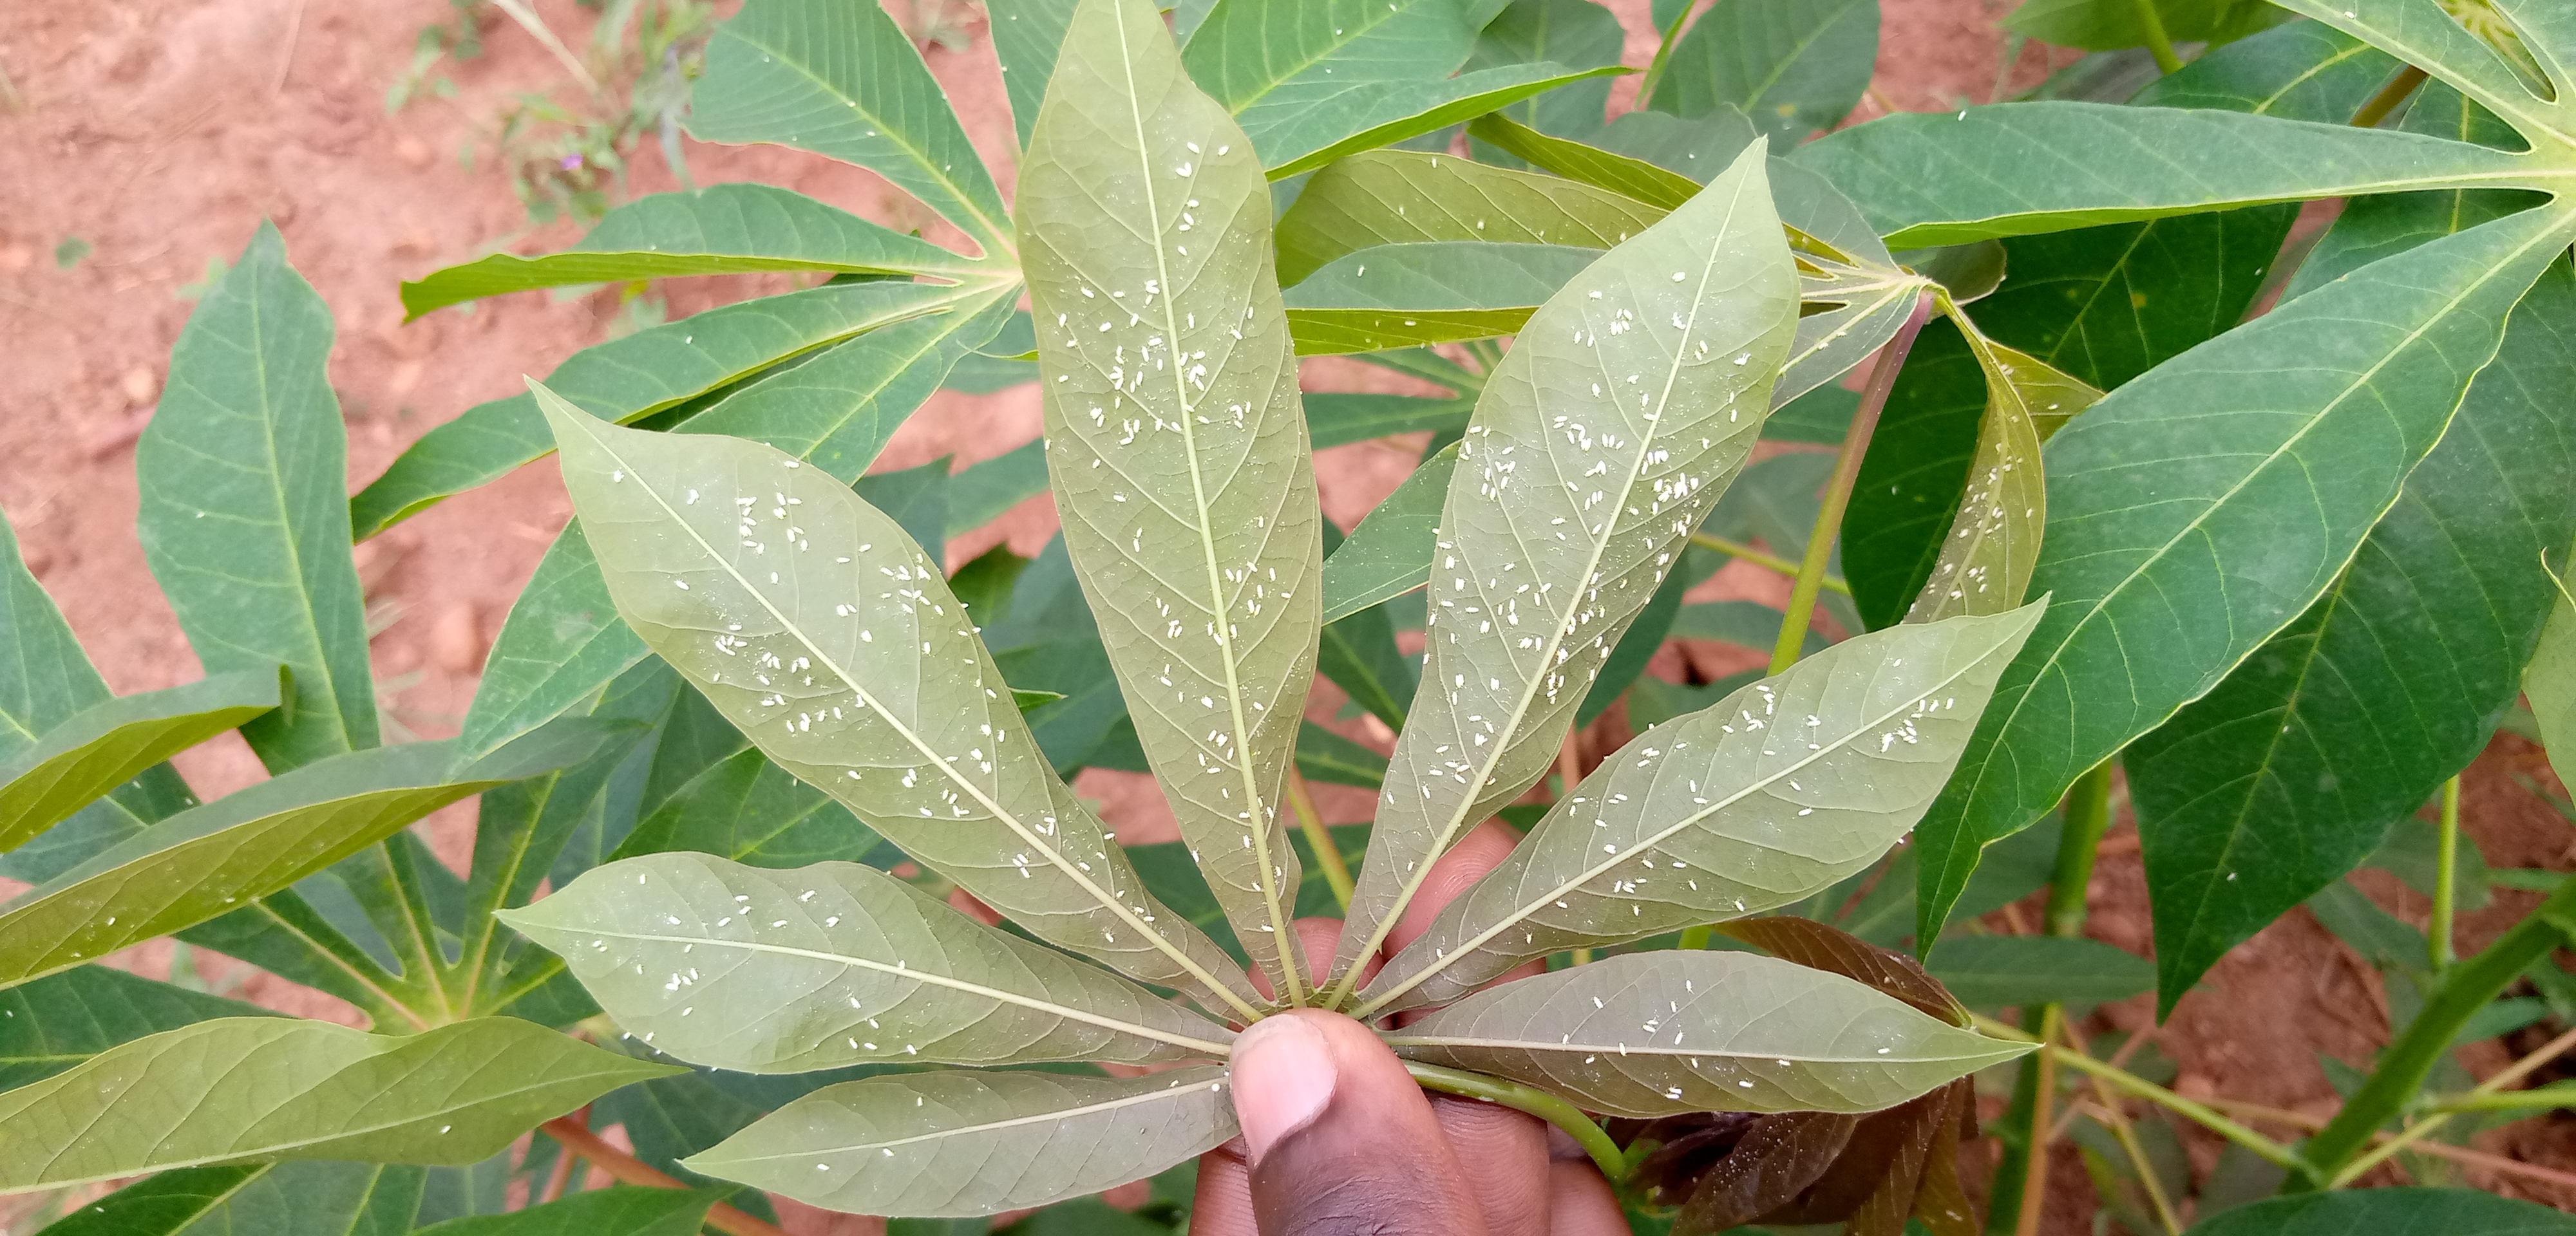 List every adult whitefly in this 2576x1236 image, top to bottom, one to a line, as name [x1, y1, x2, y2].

whitefly [1184, 141, 1201, 156]
whitefly [1215, 141, 1232, 160]
whitefly [1175, 162, 1196, 183]
whitefly [1180, 195, 1202, 212]
whitefly [1181, 209, 1199, 225]
whitefly [1176, 221, 1194, 233]
whitefly [1175, 243, 1193, 262]
whitefly [1669, 269, 1686, 286]
whitefly [1144, 277, 1164, 295]
whitefly [1077, 285, 1099, 300]
whitefly [1111, 288, 1127, 301]
whitefly [1586, 288, 1604, 301]
whitefly [1143, 294, 1159, 310]
whitefly [1241, 303, 1260, 319]
whitefly [1611, 304, 1633, 323]
whitefly [1056, 310, 1071, 329]
whitefly [1127, 312, 1142, 330]
whitefly [1668, 312, 1685, 334]
whitefly [1181, 312, 1200, 330]
whitefly [1609, 318, 1620, 339]
whitefly [1098, 319, 1113, 335]
whitefly [1613, 319, 1629, 338]
whitefly [1571, 324, 1585, 346]
whitefly [1221, 329, 1245, 345]
whitefly [1578, 330, 1598, 348]
whitefly [1145, 335, 1163, 348]
whitefly [1063, 337, 1081, 351]
whitefly [1698, 337, 1710, 353]
whitefly [1114, 344, 1124, 358]
whitefly [1140, 344, 1153, 363]
whitefly [1692, 346, 1703, 363]
whitefly [1190, 348, 1207, 363]
whitefly [1176, 350, 1191, 366]
whitefly [1734, 351, 1756, 369]
whitefly [1112, 354, 1128, 366]
whitefly [1155, 360, 1167, 372]
whitefly [1193, 360, 1209, 380]
whitefly [1108, 364, 1126, 378]
whitefly [1185, 367, 1204, 388]
whitefly [1107, 368, 1126, 382]
whitefly [1133, 368, 1153, 388]
whitefly [1057, 372, 1070, 386]
whitefly [1110, 373, 1129, 392]
whitefly [1127, 378, 1142, 395]
whitefly [1193, 379, 1210, 393]
whitefly [1588, 382, 1608, 404]
whitefly [1727, 386, 1738, 404]
whitefly [1636, 392, 1655, 411]
whitefly [1112, 395, 1126, 410]
whitefly [1181, 398, 1197, 415]
whitefly [1243, 399, 1254, 417]
whitefly [1230, 402, 1247, 421]
whitefly [1087, 403, 1104, 422]
whitefly [1725, 407, 1739, 426]
whitefly [1197, 411, 1209, 431]
whitefly [1642, 413, 1661, 427]
whitefly [1546, 413, 1573, 433]
whitefly [1096, 414, 1107, 431]
whitefly [1119, 415, 1132, 438]
whitefly [1226, 416, 1249, 433]
whitefly [1131, 417, 1141, 434]
whitefly [1154, 417, 1166, 434]
whitefly [1569, 418, 1589, 441]
whitefly [1168, 420, 1186, 433]
whitefly [1469, 420, 1482, 438]
whitefly [1481, 422, 1493, 440]
whitefly [1126, 426, 1139, 444]
whitefly [1562, 430, 1578, 448]
whitefly [1598, 432, 1616, 450]
whitefly [1119, 435, 1139, 456]
whitefly [1043, 435, 1054, 451]
whitefly [1698, 436, 1710, 452]
whitefly [1577, 438, 1596, 455]
whitefly [1609, 438, 1627, 455]
whitefly [1461, 440, 1475, 458]
whitefly [1501, 441, 1514, 457]
whitefly [1651, 448, 1670, 469]
whitefly [1642, 449, 1656, 466]
whitefly [1459, 451, 1472, 464]
whitefly [1088, 454, 1104, 470]
whitefly [783, 457, 799, 471]
whitefly [1502, 458, 1517, 477]
whitefly [1490, 458, 1510, 477]
whitefly [1591, 458, 1609, 479]
whitefly [1636, 460, 1649, 476]
whitefly [1578, 464, 1600, 482]
whitefly [1482, 465, 1493, 485]
whitefly [609, 468, 627, 485]
whitefly [1677, 470, 1690, 487]
whitefly [1495, 473, 1509, 492]
whitefly [1689, 477, 1702, 491]
whitefly [1648, 478, 1666, 492]
whitefly [1477, 479, 1492, 500]
whitefly [1562, 479, 1582, 494]
whitefly [1669, 479, 1683, 499]
whitefly [1663, 482, 1674, 496]
whitefly [1488, 484, 1501, 505]
whitefly [1594, 487, 1605, 503]
whitefly [685, 489, 702, 505]
whitefly [1656, 489, 1670, 504]
whitefly [773, 489, 790, 507]
whitefly [734, 491, 757, 510]
whitefly [1111, 491, 1131, 507]
whitefly [1587, 491, 1599, 505]
whitefly [784, 494, 805, 509]
whitefly [1578, 495, 1594, 514]
whitefly [1692, 497, 1701, 508]
whitefly [1648, 500, 1662, 517]
whitefly [773, 502, 791, 523]
whitefly [1624, 502, 1640, 519]
whitefly [740, 505, 754, 521]
whitefly [1548, 512, 1567, 528]
whitefly [1679, 514, 1697, 527]
whitefly [735, 514, 765, 534]
whitefly [1255, 515, 1271, 532]
whitefly [1677, 518, 1687, 533]
whitefly [1585, 520, 1604, 536]
whitefly [734, 521, 758, 543]
whitefly [1670, 521, 1678, 534]
whitefly [790, 522, 806, 538]
whitefly [785, 523, 800, 543]
whitefly [1681, 523, 1690, 539]
whitefly [1131, 525, 1148, 541]
whitefly [1554, 530, 1567, 542]
whitefly [1644, 534, 1655, 553]
whitefly [741, 535, 757, 552]
whitefly [801, 536, 812, 553]
whitefly [857, 538, 874, 554]
whitefly [1437, 538, 1455, 556]
whitefly [1129, 539, 1144, 558]
whitefly [752, 540, 768, 556]
whitefly [1653, 549, 1670, 567]
whitefly [833, 551, 849, 567]
whitefly [914, 551, 928, 564]
whitefly [1442, 554, 1456, 571]
whitefly [1243, 558, 1262, 576]
whitefly [880, 562, 900, 577]
whitefly [896, 562, 914, 576]
whitefly [1502, 562, 1515, 572]
whitefly [915, 563, 934, 584]
whitefly [1233, 565, 1249, 586]
whitefly [1265, 565, 1282, 583]
whitefly [1223, 566, 1238, 588]
whitefly [1586, 569, 1602, 586]
whitefly [1650, 570, 1664, 584]
whitefly [896, 570, 913, 586]
whitefly [768, 572, 786, 590]
whitefly [1454, 575, 1466, 595]
whitefly [1488, 577, 1501, 593]
whitefly [674, 577, 698, 593]
whitefly [1619, 577, 1631, 591]
whitefly [1537, 579, 1552, 595]
whitefly [1251, 582, 1267, 600]
whitefly [1513, 583, 1533, 598]
whitefly [897, 585, 914, 599]
whitefly [911, 586, 923, 600]
whitefly [1584, 588, 1601, 603]
whitefly [1278, 589, 1296, 605]
whitefly [916, 590, 935, 608]
whitefly [880, 590, 896, 603]
whitefly [1531, 591, 1544, 608]
whitefly [1151, 595, 1166, 610]
whitefly [1505, 596, 1517, 615]
whitefly [957, 597, 971, 611]
whitefly [1439, 597, 1455, 610]
whitefly [1244, 598, 1260, 619]
whitefly [846, 599, 859, 614]
whitefly [896, 601, 915, 615]
whitefly [934, 602, 948, 619]
whitefly [1156, 602, 1173, 617]
whitefly [1251, 602, 1265, 619]
whitefly [1495, 603, 1507, 620]
whitefly [835, 603, 849, 619]
whitefly [1463, 604, 1487, 621]
whitefly [1585, 606, 1597, 621]
whitefly [1600, 606, 1611, 619]
whitefly [1579, 608, 1594, 626]
whitefly [1428, 610, 1441, 630]
whitefly [1502, 613, 1521, 628]
whitefly [1567, 615, 1578, 628]
whitefly [1477, 617, 1495, 635]
whitefly [1169, 619, 1182, 631]
whitefly [729, 619, 746, 633]
whitefly [1563, 620, 1580, 639]
whitefly [1200, 621, 1218, 637]
whitefly [1164, 622, 1182, 639]
whitefly [969, 623, 981, 635]
whitefly [1228, 623, 1243, 643]
whitefly [859, 623, 873, 643]
whitefly [1171, 625, 1188, 641]
whitefly [958, 626, 971, 641]
whitefly [1445, 630, 1461, 649]
whitefly [718, 632, 728, 645]
whitefly [1210, 632, 1226, 648]
whitefly [726, 633, 737, 645]
whitefly [1590, 634, 1605, 648]
whitefly [734, 635, 750, 651]
whitefly [1532, 635, 1544, 655]
whitefly [1517, 636, 1537, 652]
whitefly [714, 637, 726, 653]
whitefly [918, 639, 936, 656]
whitefly [723, 644, 738, 661]
whitefly [1598, 646, 1611, 663]
whitefly [1552, 647, 1573, 667]
whitefly [1423, 650, 1432, 668]
whitefly [795, 653, 813, 669]
whitefly [961, 654, 977, 668]
whitefly [1890, 656, 1904, 669]
whitefly [788, 657, 799, 675]
whitefly [1587, 666, 1598, 682]
whitefly [709, 669, 724, 685]
whitefly [1550, 669, 1558, 684]
whitefly [802, 671, 816, 689]
whitefly [756, 672, 774, 689]
whitefly [1453, 672, 1470, 690]
whitefly [1551, 673, 1567, 692]
whitefly [1157, 674, 1177, 690]
whitefly [1545, 675, 1555, 693]
whitefly [972, 675, 982, 693]
whitefly [1488, 678, 1502, 696]
whitefly [1756, 683, 1771, 695]
whitefly [983, 684, 998, 704]
whitefly [1448, 687, 1464, 709]
whitefly [1542, 689, 1560, 707]
whitefly [1761, 689, 1777, 706]
whitefly [773, 689, 790, 707]
whitefly [1173, 689, 1188, 704]
whitefly [855, 693, 871, 713]
whitefly [1197, 695, 1225, 714]
whitefly [1942, 695, 1956, 711]
whitefly [759, 696, 779, 710]
whitefly [1914, 697, 1929, 715]
whitefly [1926, 697, 1944, 714]
whitefly [1251, 698, 1271, 713]
whitefly [1759, 700, 1778, 718]
whitefly [797, 706, 812, 726]
whitefly [833, 706, 846, 722]
whitefly [1738, 707, 1753, 720]
whitefly [813, 708, 827, 723]
whitefly [1465, 708, 1492, 729]
whitefly [1909, 709, 1926, 722]
whitefly [1749, 715, 1765, 731]
whitefly [1804, 715, 1828, 731]
whitefly [1899, 715, 1917, 727]
whitefly [1739, 715, 1754, 733]
whitefly [798, 716, 813, 738]
whitefly [1482, 716, 1497, 736]
whitefly [782, 718, 795, 734]
whitefly [1719, 722, 1738, 741]
whitefly [976, 722, 996, 740]
whitefly [996, 724, 1008, 744]
whitefly [1904, 724, 1920, 738]
whitefly [1204, 724, 1224, 744]
whitefly [1892, 726, 1909, 740]
whitefly [1879, 727, 1894, 744]
whitefly [1216, 729, 1229, 750]
whitefly [1472, 731, 1490, 752]
whitefly [1900, 731, 1918, 745]
whitefly [1674, 736, 1688, 754]
whitefly [1879, 738, 1895, 755]
whitefly [1223, 740, 1240, 765]
whitefly [1805, 740, 1824, 753]
whitefly [967, 742, 983, 762]
whitefly [1430, 742, 1450, 758]
whitefly [1636, 742, 1660, 757]
whitefly [1761, 744, 1777, 756]
whitefly [1193, 751, 1206, 768]
whitefly [945, 753, 959, 767]
whitefly [1634, 757, 1651, 772]
whitefly [1444, 758, 1459, 772]
whitefly [977, 758, 998, 778]
whitefly [1454, 760, 1471, 773]
whitefly [900, 762, 920, 785]
whitefly [1204, 763, 1223, 776]
whitefly [849, 766, 863, 785]
whitefly [1430, 767, 1445, 782]
whitefly [1452, 772, 1469, 785]
whitefly [1484, 772, 1499, 788]
whitefly [1786, 774, 1803, 792]
whitefly [902, 776, 915, 792]
whitefly [1687, 778, 1701, 794]
whitefly [1419, 782, 1434, 802]
whitefly [1384, 785, 1399, 809]
whitefly [1219, 786, 1235, 806]
whitefly [941, 788, 952, 802]
whitefly [1609, 791, 1629, 805]
whitefly [947, 792, 960, 807]
whitefly [1255, 794, 1267, 812]
whitefly [1572, 794, 1590, 805]
whitefly [1605, 795, 1621, 809]
whitefly [1690, 796, 1710, 811]
whitefly [1561, 801, 1580, 825]
whitefly [952, 803, 969, 819]
whitefly [1263, 803, 1279, 824]
whitefly [917, 805, 936, 821]
whitefly [1234, 806, 1256, 827]
whitefly [1797, 807, 1815, 821]
whitefly [1038, 812, 1058, 828]
whitefly [1591, 816, 1612, 834]
whitefly [1029, 818, 1049, 838]
whitefly [1044, 819, 1061, 839]
whitefly [1101, 828, 1118, 843]
whitefly [1239, 832, 1255, 850]
whitefly [1602, 840, 1616, 856]
whitefly [1190, 847, 1203, 865]
whitefly [1094, 848, 1110, 866]
whitefly [1015, 850, 1034, 864]
whitefly [1009, 853, 1024, 867]
whitefly [1638, 855, 1655, 870]
whitefly [1670, 857, 1689, 872]
whitefly [1075, 859, 1093, 877]
whitefly [1405, 859, 1416, 874]
whitefly [1269, 862, 1288, 879]
whitefly [1016, 863, 1033, 879]
whitefly [638, 872, 650, 886]
whitefly [1636, 874, 1650, 889]
whitefly [1606, 878, 1625, 897]
whitefly [1622, 879, 1636, 897]
whitefly [1686, 879, 1701, 895]
whitefly [1247, 881, 1262, 894]
whitefly [800, 886, 818, 904]
whitefly [1112, 887, 1127, 902]
whitefly [733, 891, 752, 903]
whitefly [1727, 897, 1749, 915]
whitefly [1556, 898, 1569, 910]
whitefly [1629, 902, 1644, 918]
whitefly [1131, 903, 1148, 921]
whitefly [737, 905, 752, 919]
whitefly [668, 912, 682, 928]
whitefly [1142, 912, 1157, 924]
whitefly [824, 913, 840, 928]
whitefly [717, 915, 732, 930]
whitefly [772, 919, 788, 930]
whitefly [1258, 920, 1278, 935]
whitefly [1524, 930, 1535, 945]
whitefly [1103, 932, 1119, 945]
whitefly [590, 939, 601, 951]
whitefly [678, 941, 701, 954]
whitefly [1434, 944, 1446, 963]
whitefly [598, 944, 609, 957]
whitefly [897, 958, 907, 975]
whitefly [634, 963, 645, 977]
whitefly [688, 966, 704, 985]
whitefly [670, 971, 684, 988]
whitefly [682, 975, 695, 990]
whitefly [1681, 977, 1698, 996]
whitefly [664, 981, 681, 995]
whitefly [848, 991, 864, 1013]
whitefly [1590, 991, 1608, 1009]
whitefly [1666, 996, 1685, 1016]
whitefly [682, 1005, 693, 1016]
whitefly [1643, 1013, 1662, 1029]
whitefly [867, 1014, 880, 1032]
whitefly [1632, 1019, 1661, 1038]
whitefly [1557, 1025, 1569, 1047]
whitefly [1672, 1029, 1687, 1049]
whitefly [645, 1031, 660, 1045]
whitefly [848, 1035, 858, 1051]
whitefly [862, 1038, 880, 1053]
whitefly [1618, 1038, 1627, 1060]
whitefly [904, 1040, 919, 1060]
whitefly [1878, 1043, 1891, 1058]
whitefly [1690, 1053, 1705, 1071]
whitefly [1582, 1054, 1601, 1071]
whitefly [1777, 1056, 1795, 1071]
whitefly [1166, 1075, 1184, 1092]
whitefly [1732, 1075, 1756, 1091]
whitefly [1211, 1081, 1223, 1094]
whitefly [1668, 1083, 1686, 1099]
whitefly [1662, 1092, 1681, 1103]
whitefly [912, 1092, 926, 1110]
whitefly [878, 1146, 895, 1159]
whitefly [814, 1157, 834, 1176]